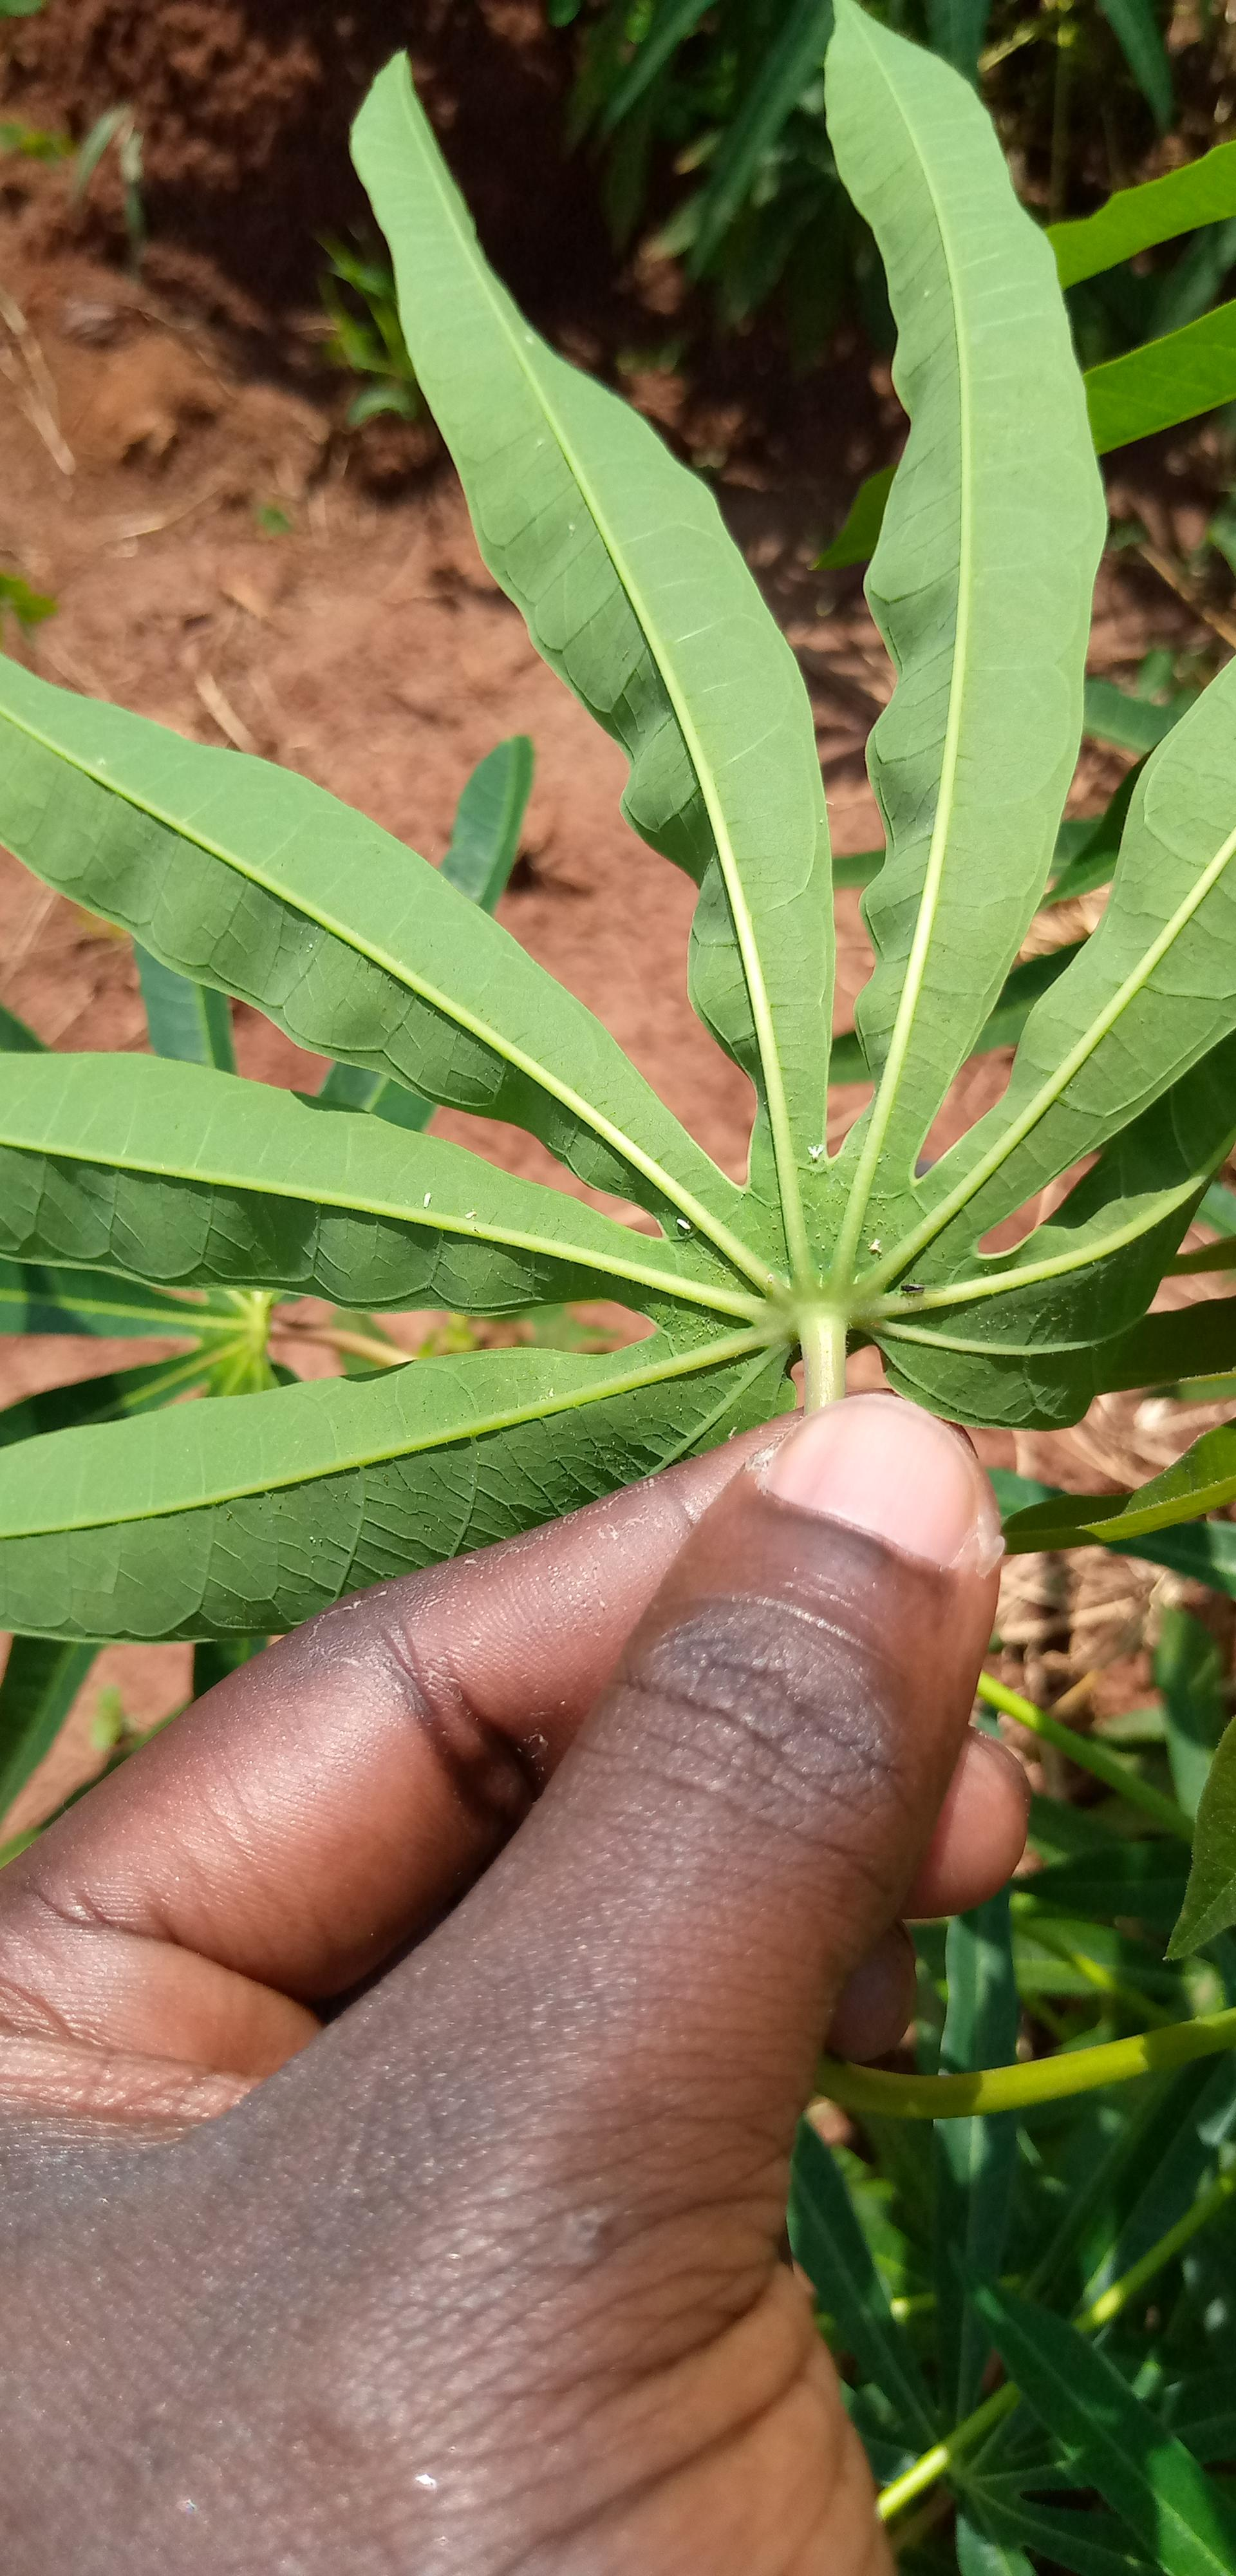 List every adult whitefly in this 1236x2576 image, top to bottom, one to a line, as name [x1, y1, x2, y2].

whitefly [804, 1142, 830, 1166]
whitefly [422, 1186, 433, 1211]
whitefly [460, 1207, 483, 1224]
whitefly [671, 1213, 698, 1236]
whitefly [865, 1233, 887, 1265]